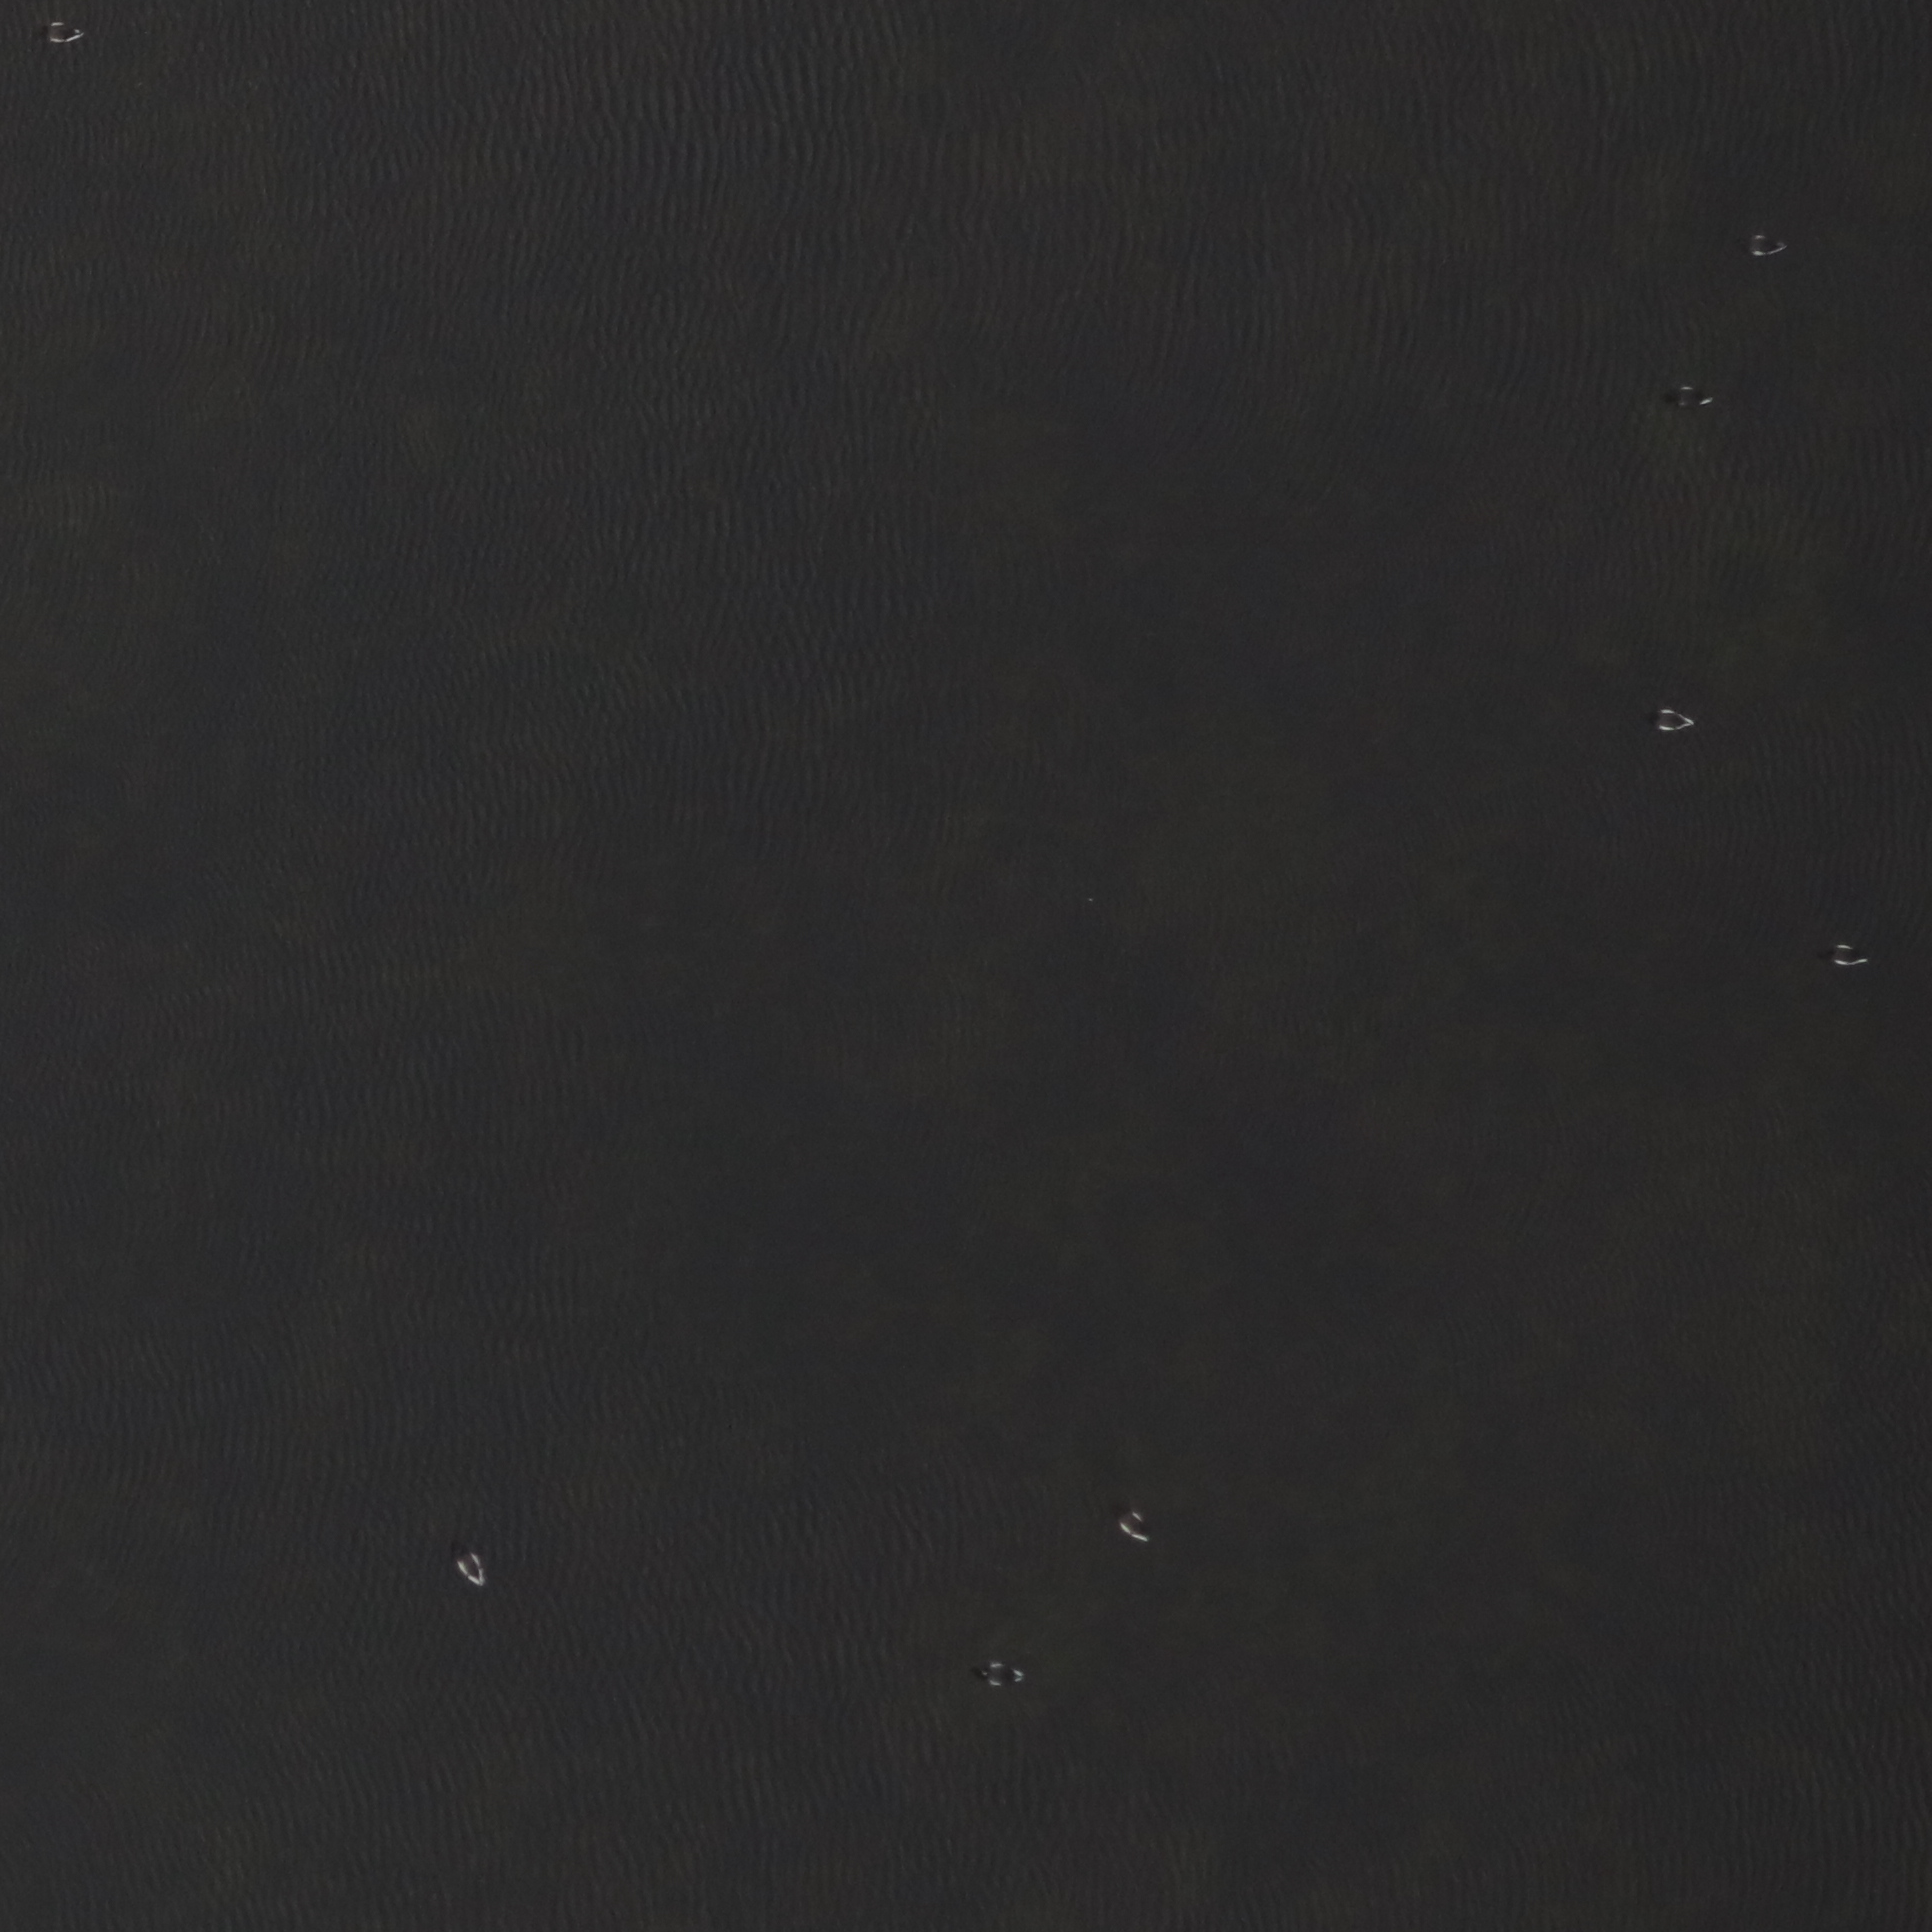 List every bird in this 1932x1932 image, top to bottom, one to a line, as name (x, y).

brant (60, 30)
brant (1763, 243)
brant (1693, 398)
brant (1671, 720)
brant (1846, 955)
brant (1131, 1522)
brant (469, 1566)
brant (996, 1675)